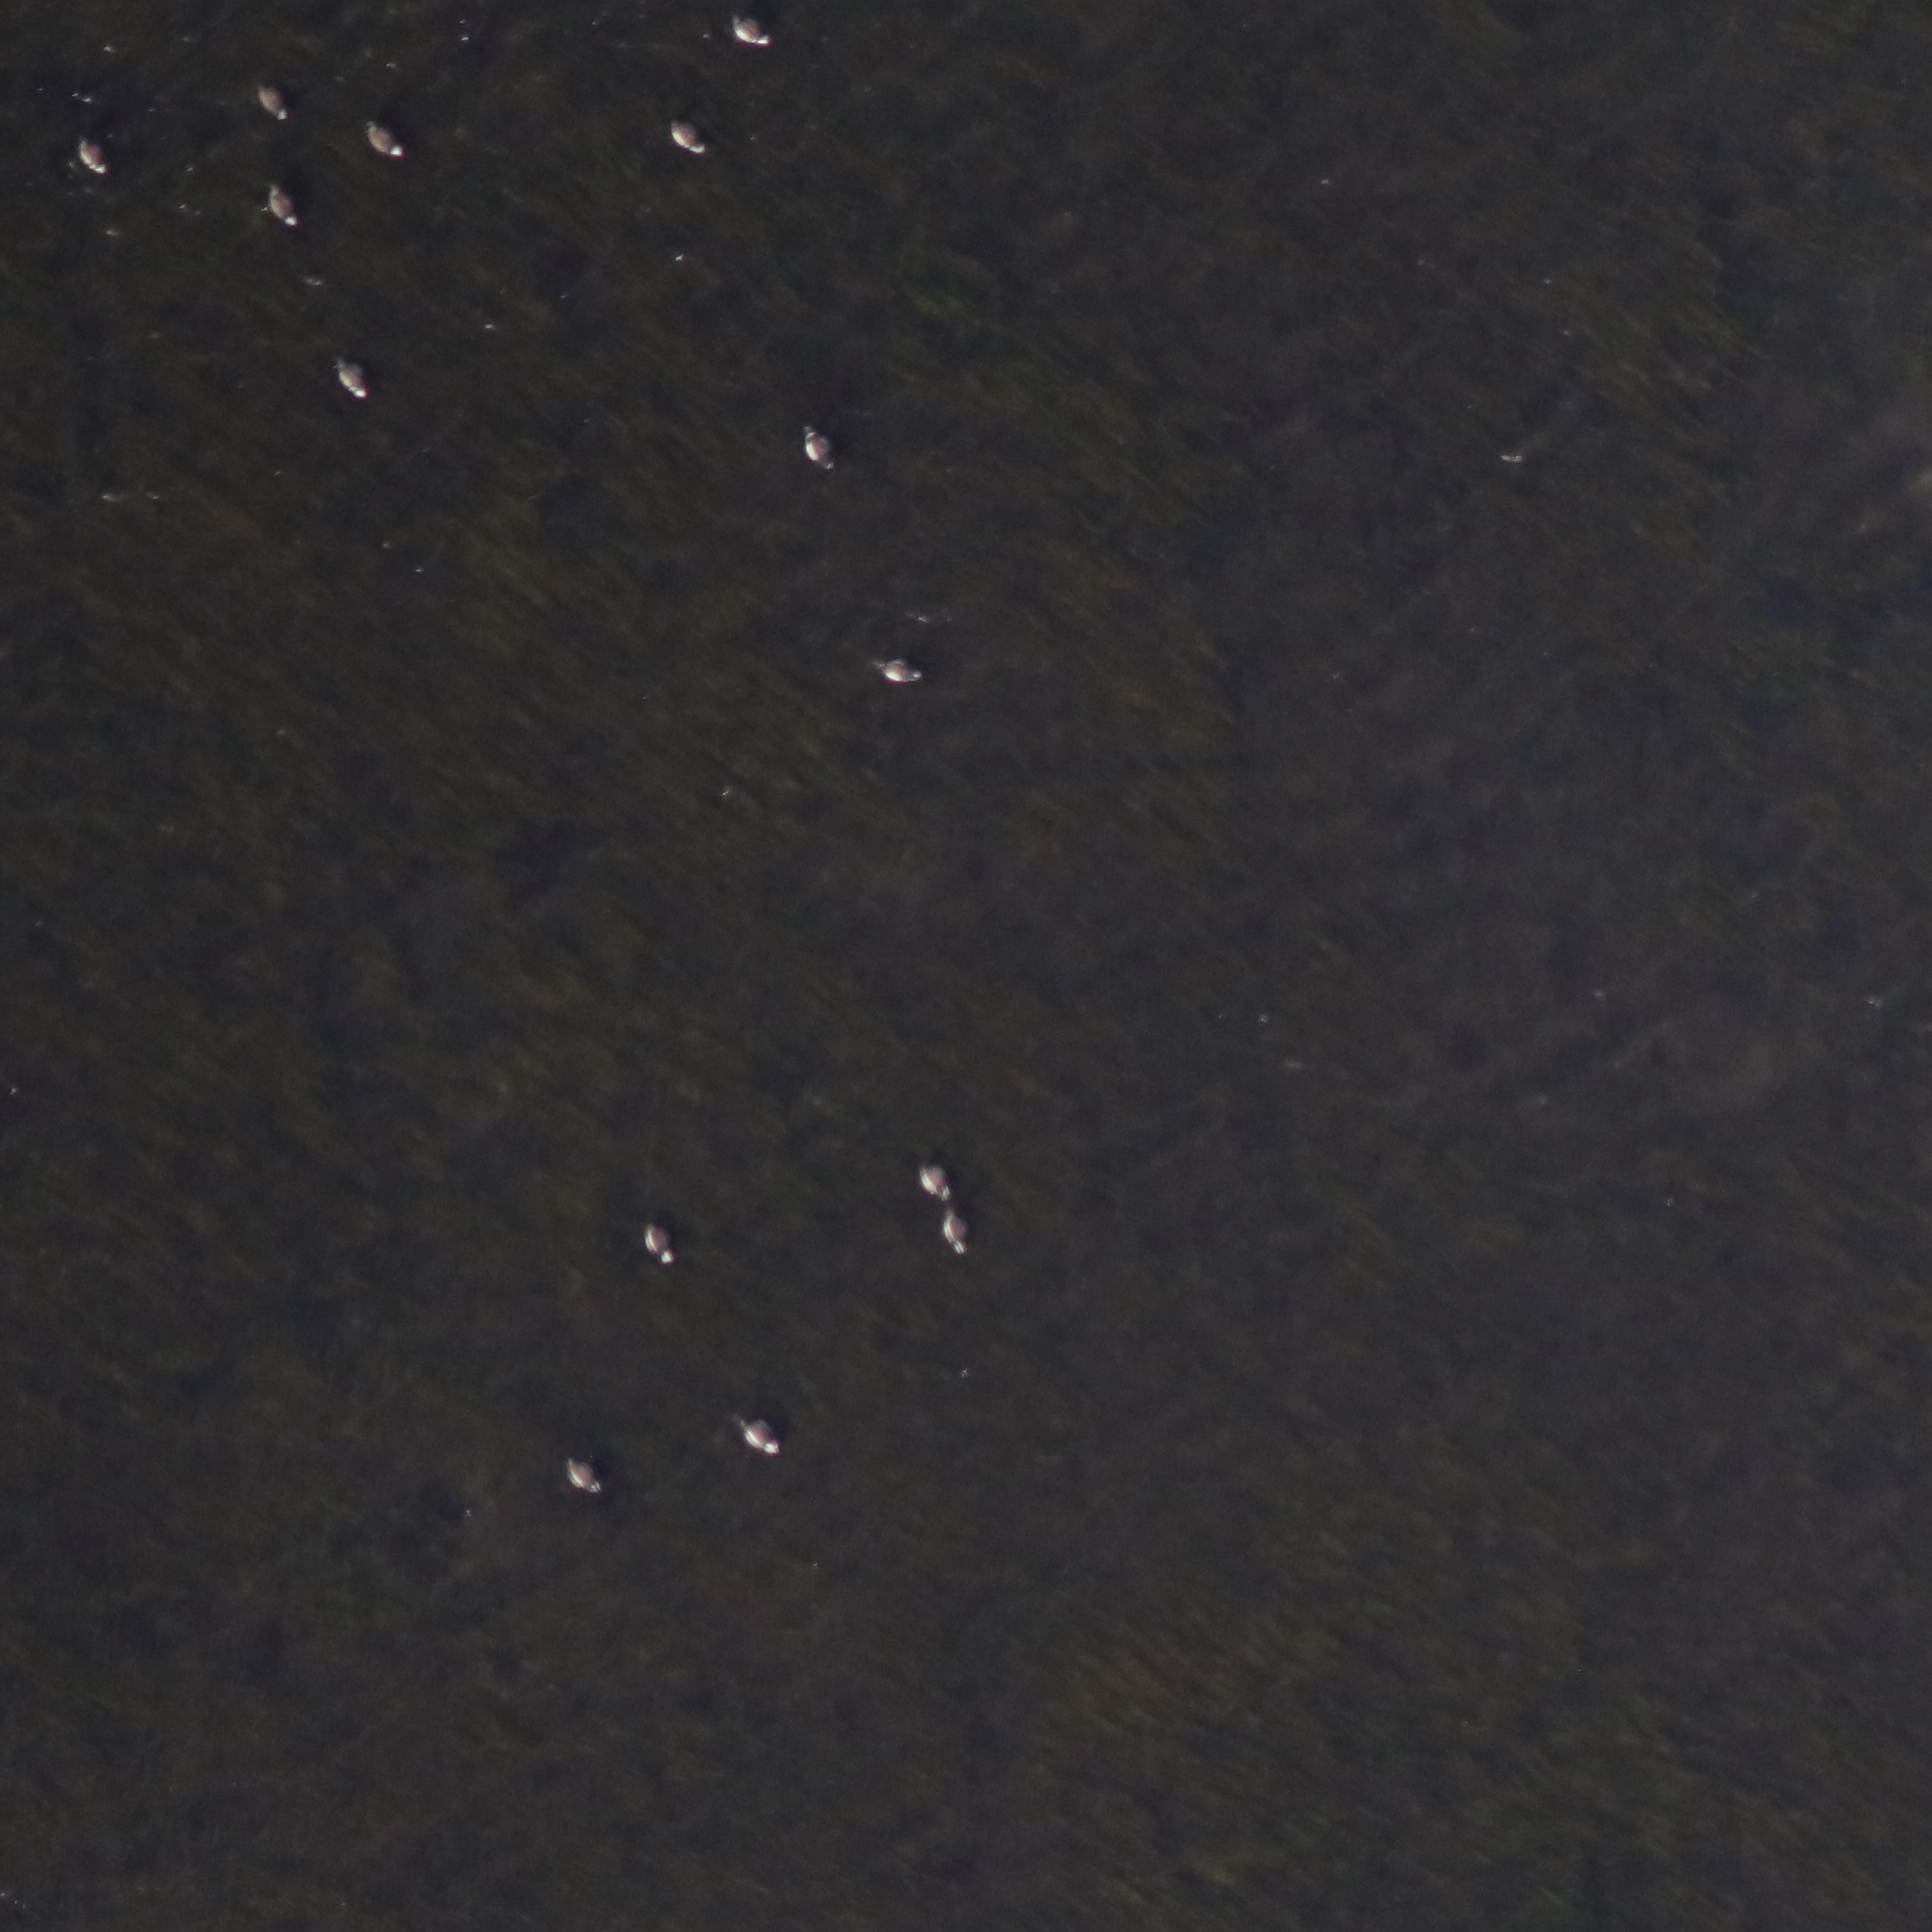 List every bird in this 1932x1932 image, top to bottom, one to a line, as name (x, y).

brant (749, 24)
brant (273, 100)
brant (687, 134)
brant (380, 137)
brant (92, 154)
brant (280, 204)
brant (350, 376)
brant (820, 448)
brant (897, 667)
brant (934, 1179)
brant (955, 1229)
brant (660, 1244)
brant (759, 1435)
brant (582, 1473)